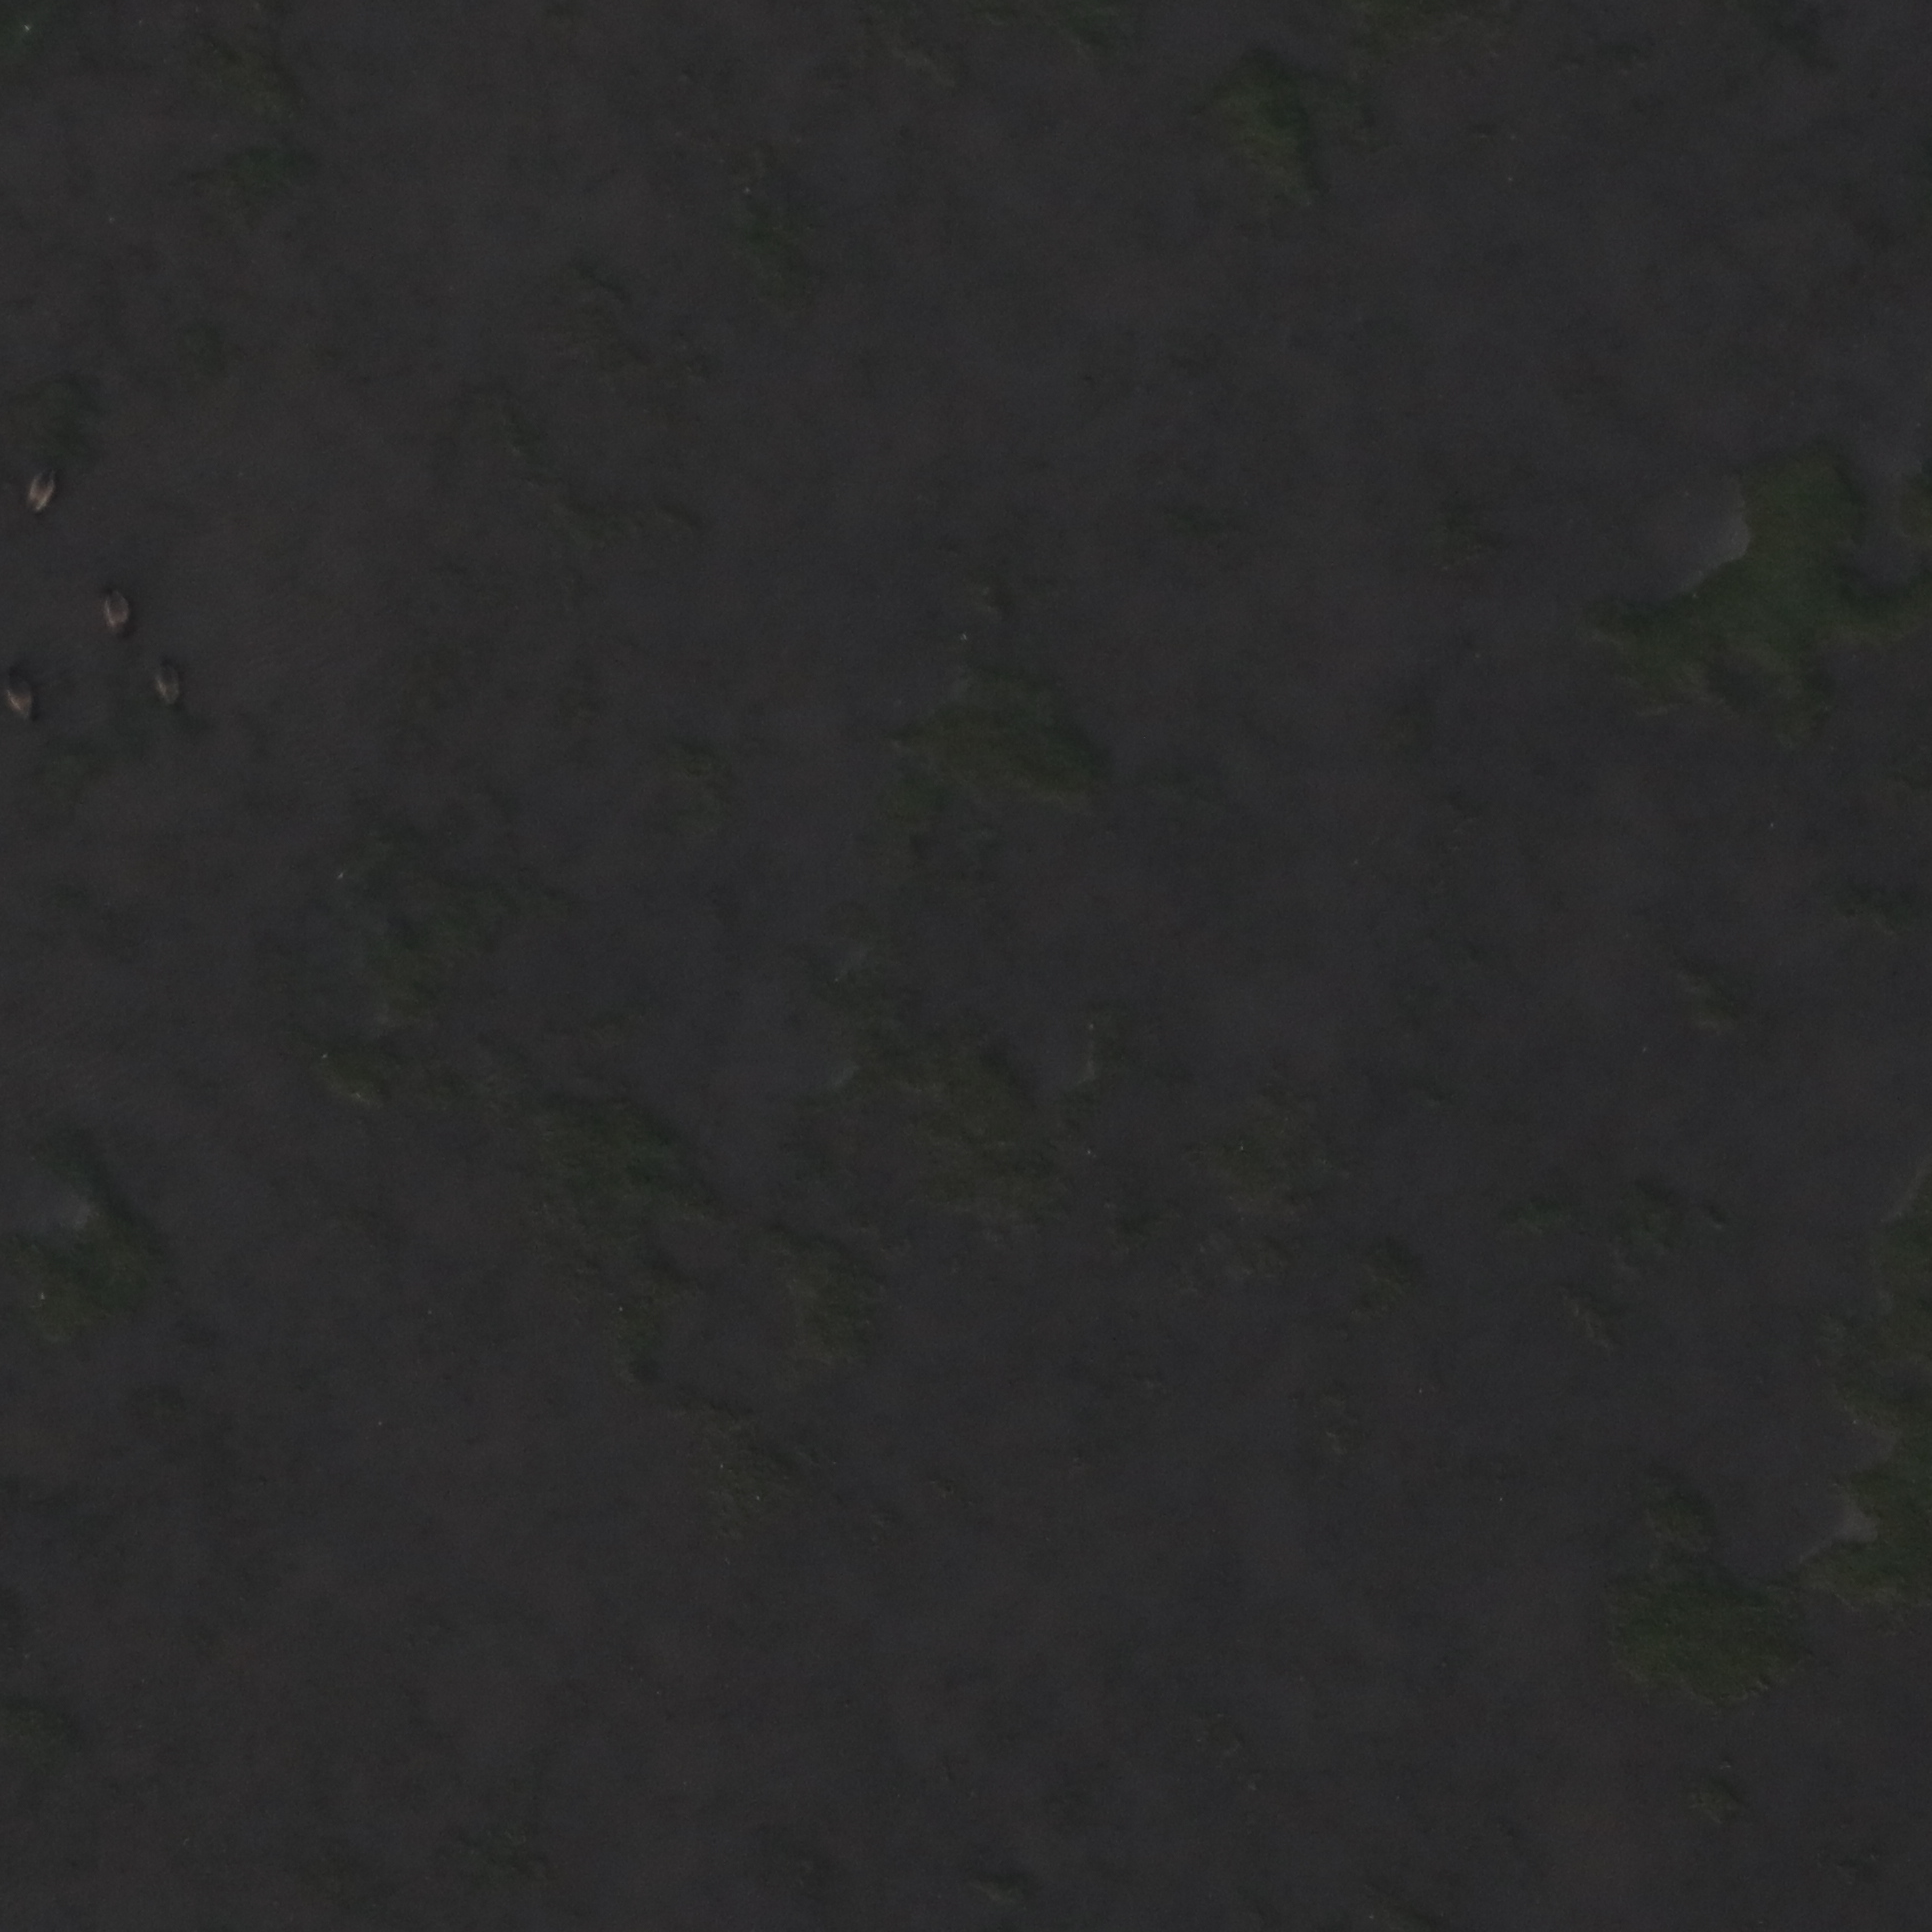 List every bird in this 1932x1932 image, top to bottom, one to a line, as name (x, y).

Canada goose (36, 489)
Canada goose (117, 615)
Canada goose (167, 688)
Canada goose (20, 693)